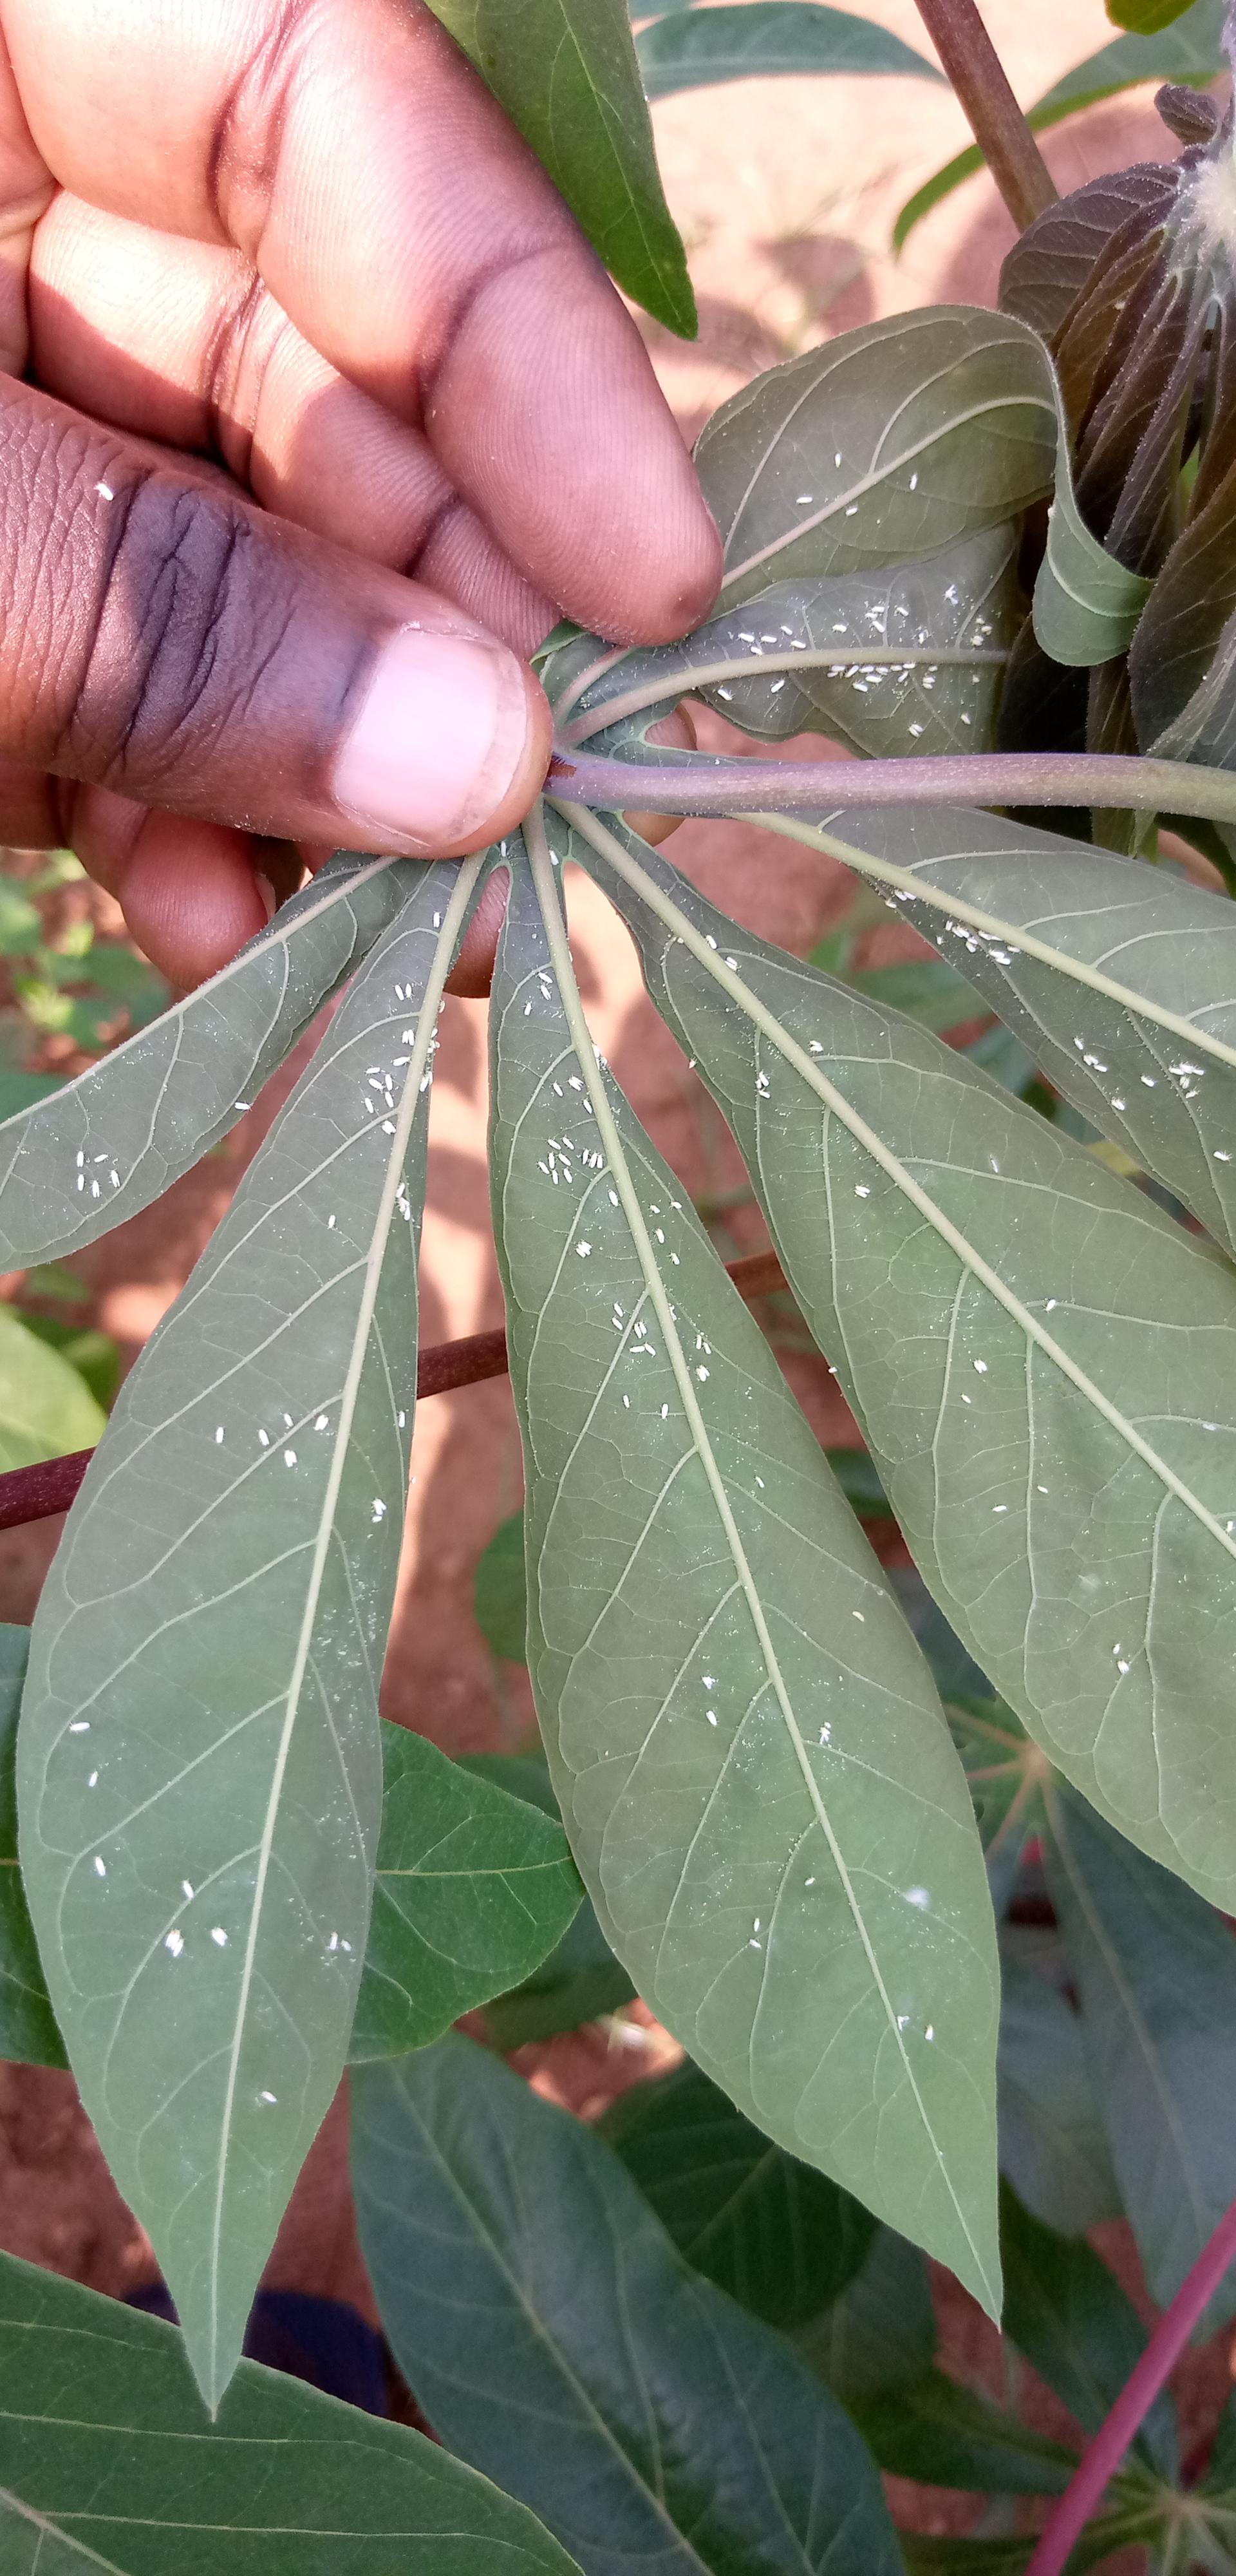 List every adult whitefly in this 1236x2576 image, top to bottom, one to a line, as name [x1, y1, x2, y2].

whitefly [832, 451, 844, 472]
whitefly [906, 469, 920, 493]
whitefly [93, 480, 115, 504]
whitefly [794, 495, 814, 506]
whitefly [843, 502, 858, 520]
whitefly [942, 583, 960, 607]
whitefly [869, 605, 887, 614]
whitefly [894, 605, 910, 618]
whitefly [863, 611, 879, 621]
whitefly [974, 616, 986, 625]
whitefly [871, 620, 886, 634]
whitefly [829, 623, 848, 634]
whitefly [778, 624, 794, 637]
whitefly [980, 625, 993, 633]
whitefly [736, 631, 755, 644]
whitefly [916, 631, 926, 645]
whitefly [760, 633, 778, 645]
whitefly [972, 634, 985, 641]
whitefly [789, 638, 808, 651]
whitefly [970, 639, 983, 647]
whitefly [749, 644, 763, 657]
whitefly [903, 661, 916, 670]
whitefly [845, 664, 859, 679]
whitefly [856, 664, 875, 673]
whitefly [889, 664, 901, 671]
whitefly [927, 664, 937, 672]
whitefly [830, 665, 845, 672]
whitefly [874, 666, 889, 677]
whitefly [897, 670, 908, 686]
whitefly [827, 671, 840, 678]
whitefly [971, 672, 982, 685]
whitefly [920, 675, 935, 683]
whitefly [863, 676, 883, 684]
whitefly [771, 677, 785, 694]
whitefly [851, 681, 869, 695]
whitefly [921, 683, 935, 691]
whitefly [715, 687, 734, 703]
whitefly [959, 712, 972, 726]
whitefly [910, 722, 924, 733]
whitefly [908, 726, 919, 738]
whitefly [499, 840, 507, 858]
whitefly [548, 848, 559, 867]
whitefly [894, 887, 906, 902]
whitefly [902, 891, 917, 901]
whitefly [883, 897, 899, 911]
whitefly [431, 909, 443, 929]
whitefly [942, 917, 952, 932]
whitefly [956, 924, 970, 939]
whitefly [951, 925, 962, 939]
whitefly [977, 929, 991, 942]
whitefly [704, 933, 719, 950]
whitefly [935, 934, 942, 946]
whitefly [968, 936, 979, 945]
whitefly [966, 940, 977, 954]
whitefly [1006, 944, 1021, 954]
whitefly [988, 949, 1005, 959]
whitefly [725, 956, 739, 966]
whitefly [995, 957, 1011, 967]
whitefly [724, 959, 738, 971]
whitefly [536, 970, 554, 984]
whitefly [404, 982, 412, 998]
whitefly [539, 982, 552, 1001]
whitefly [394, 983, 405, 1001]
whitefly [438, 998, 447, 1015]
whitefly [521, 1001, 532, 1018]
whitefly [430, 1027, 438, 1039]
whitefly [401, 1028, 408, 1046]
whitefly [407, 1028, 417, 1046]
whitefly [1072, 1035, 1085, 1051]
whitefly [807, 1039, 822, 1046]
whitefly [809, 1045, 825, 1054]
whitefly [1087, 1052, 1100, 1065]
whitefly [391, 1054, 411, 1067]
whitefly [1083, 1054, 1091, 1066]
whitefly [686, 1056, 698, 1070]
whitefly [1179, 1060, 1193, 1074]
whitefly [1092, 1063, 1108, 1074]
whitefly [364, 1066, 382, 1075]
whitefly [1168, 1066, 1183, 1076]
whitefly [1192, 1066, 1206, 1077]
whitefly [758, 1070, 772, 1088]
whitefly [384, 1072, 396, 1092]
whitefly [418, 1074, 428, 1092]
whitefly [1140, 1074, 1156, 1088]
whitefly [368, 1077, 383, 1091]
whitefly [754, 1078, 762, 1090]
whitefly [551, 1080, 565, 1098]
whitefly [1185, 1088, 1199, 1100]
whitefly [757, 1089, 772, 1101]
whitefly [384, 1090, 397, 1109]
whitefly [363, 1096, 375, 1114]
whitefly [1109, 1097, 1126, 1112]
whitefly [581, 1097, 594, 1115]
whitefly [234, 1100, 251, 1112]
whitefly [384, 1119, 397, 1134]
whitefly [381, 1123, 391, 1135]
whitefly [561, 1135, 575, 1150]
whitefly [547, 1137, 562, 1151]
whitefly [582, 1147, 590, 1166]
whitefly [75, 1148, 85, 1169]
whitefly [1212, 1148, 1231, 1163]
whitefly [93, 1152, 109, 1164]
whitefly [548, 1152, 556, 1168]
whitefly [557, 1152, 572, 1166]
whitefly [588, 1152, 599, 1170]
whitefly [596, 1153, 604, 1169]
whitefly [537, 1159, 550, 1175]
whitefly [563, 1167, 575, 1184]
whitefly [109, 1168, 124, 1188]
whitefly [551, 1168, 561, 1185]
whitefly [77, 1172, 85, 1192]
whitefly [91, 1178, 102, 1198]
whitefly [396, 1181, 406, 1198]
whitefly [854, 1184, 870, 1193]
whitefly [608, 1189, 621, 1208]
whitefly [854, 1190, 868, 1199]
whitefly [398, 1197, 409, 1206]
whitefly [669, 1198, 684, 1210]
whitefly [648, 1204, 662, 1215]
whitefly [399, 1205, 406, 1214]
whitefly [403, 1206, 413, 1222]
whitefly [326, 1211, 337, 1231]
whitefly [655, 1226, 666, 1244]
whitefly [580, 1240, 592, 1249]
whitefly [577, 1243, 590, 1256]
whitefly [575, 1247, 586, 1258]
whitefly [669, 1251, 680, 1265]
whitefly [1044, 1298, 1057, 1312]
whitefly [613, 1302, 626, 1318]
whitefly [610, 1316, 624, 1330]
whitefly [639, 1320, 648, 1336]
whitefly [633, 1321, 642, 1339]
whitefly [695, 1333, 703, 1350]
whitefly [702, 1341, 715, 1354]
whitefly [644, 1342, 657, 1356]
whitefly [628, 1344, 645, 1353]
whitefly [977, 1358, 988, 1372]
whitefly [971, 1359, 983, 1374]
whitefly [699, 1363, 711, 1377]
whitefly [825, 1365, 843, 1374]
whitefly [696, 1367, 707, 1382]
whitefly [622, 1392, 631, 1409]
whitefly [959, 1392, 973, 1405]
whitefly [660, 1402, 669, 1421]
whitefly [395, 1406, 407, 1429]
whitefly [282, 1410, 296, 1428]
whitefly [314, 1414, 325, 1432]
whitefly [320, 1416, 330, 1432]
whitefly [214, 1423, 224, 1446]
whitefly [256, 1427, 270, 1447]
whitefly [284, 1448, 294, 1469]
whitefly [290, 1450, 301, 1464]
whitefly [754, 1474, 765, 1489]
whitefly [1033, 1483, 1052, 1497]
whitefly [376, 1497, 388, 1511]
whitefly [373, 1498, 384, 1515]
whitefly [989, 1502, 1009, 1513]
whitefly [370, 1514, 383, 1524]
whitefly [1224, 1518, 1235, 1535]
whitefly [851, 1609, 866, 1624]
whitefly [1111, 1640, 1121, 1656]
whitefly [1116, 1658, 1131, 1675]
whitefly [700, 1674, 715, 1690]
whitefly [705, 1708, 720, 1727]
whitefly [67, 1717, 91, 1733]
whitefly [816, 1725, 831, 1746]
whitefly [88, 1768, 100, 1788]
whitefly [93, 1854, 107, 1877]
whitefly [801, 1875, 816, 1888]
whitefly [182, 1877, 196, 1900]
whitefly [752, 1916, 761, 1933]
whitefly [215, 1927, 229, 1940]
whitefly [164, 1929, 176, 1950]
whitefly [211, 1929, 225, 1947]
whitefly [326, 1929, 341, 1953]
whitefly [172, 1930, 181, 1949]
whitefly [173, 1936, 183, 1959]
whitefly [747, 1938, 763, 1949]
whitefly [341, 1938, 354, 1953]
whitefly [895, 2012, 912, 2032]
whitefly [923, 2021, 935, 2041]
whitefly [257, 2089, 281, 2105]